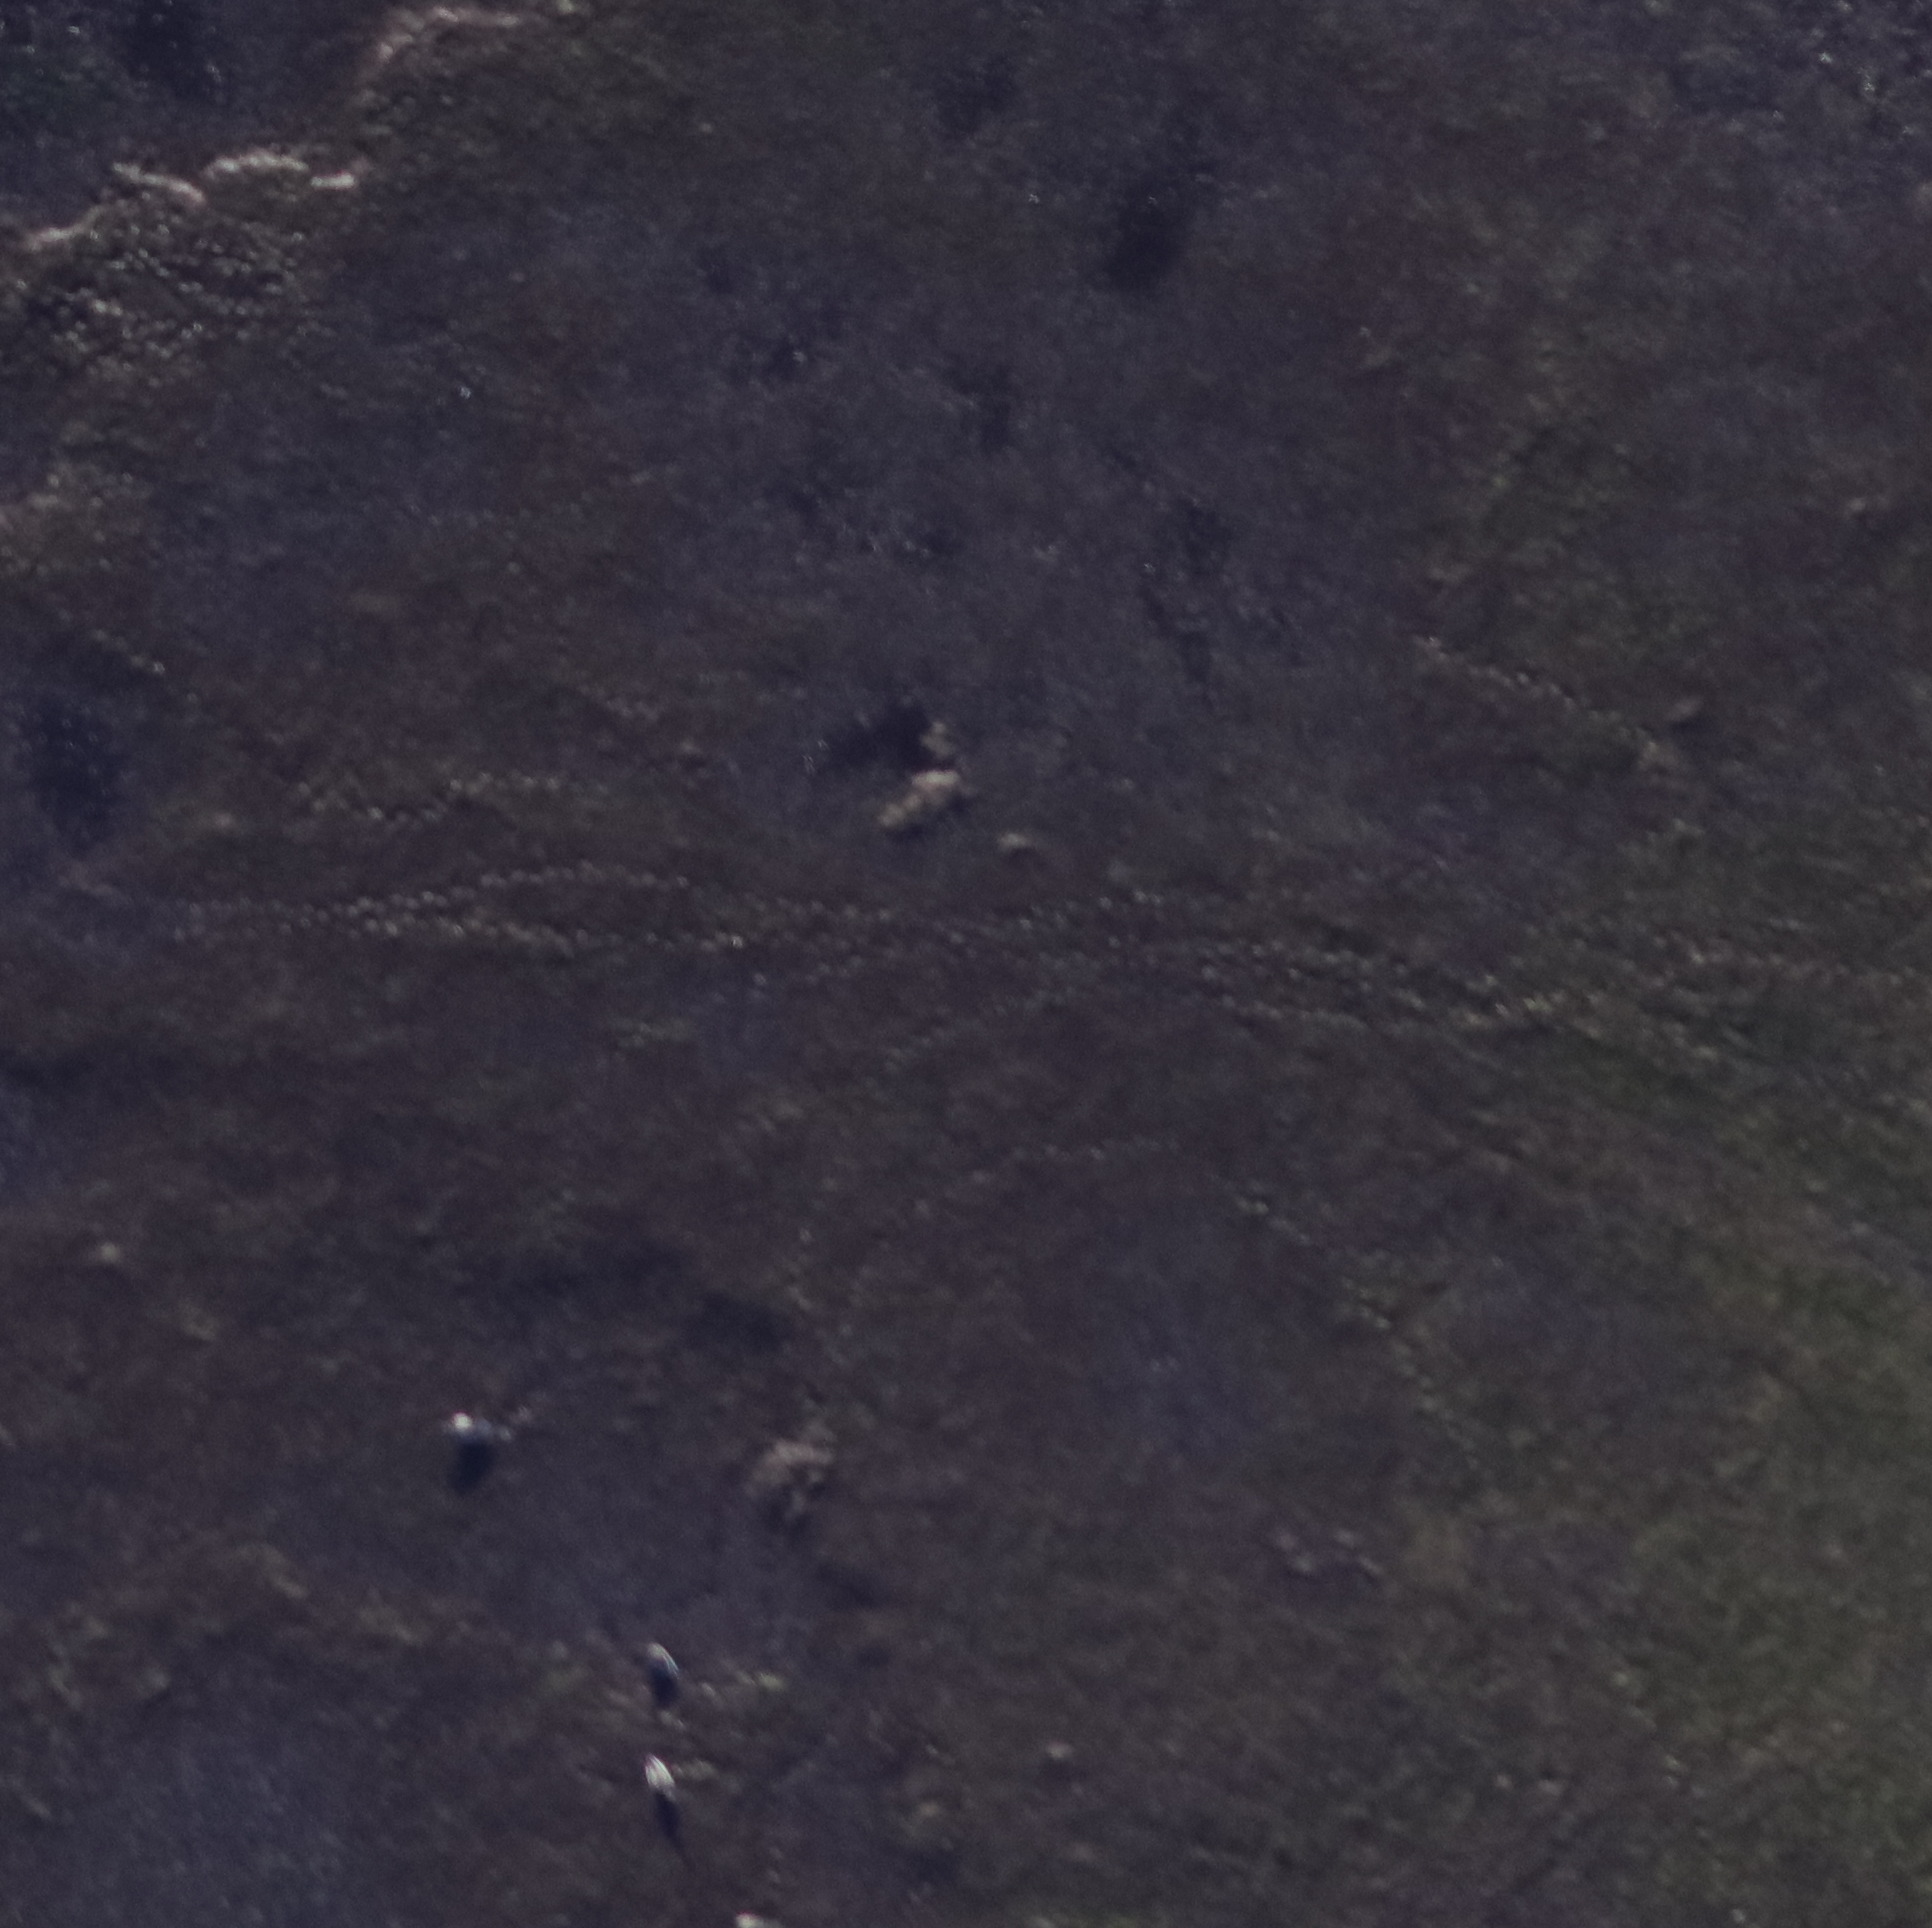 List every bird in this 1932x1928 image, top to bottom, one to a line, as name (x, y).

brant (464, 1431)
brant (657, 1661)
brant (670, 1774)